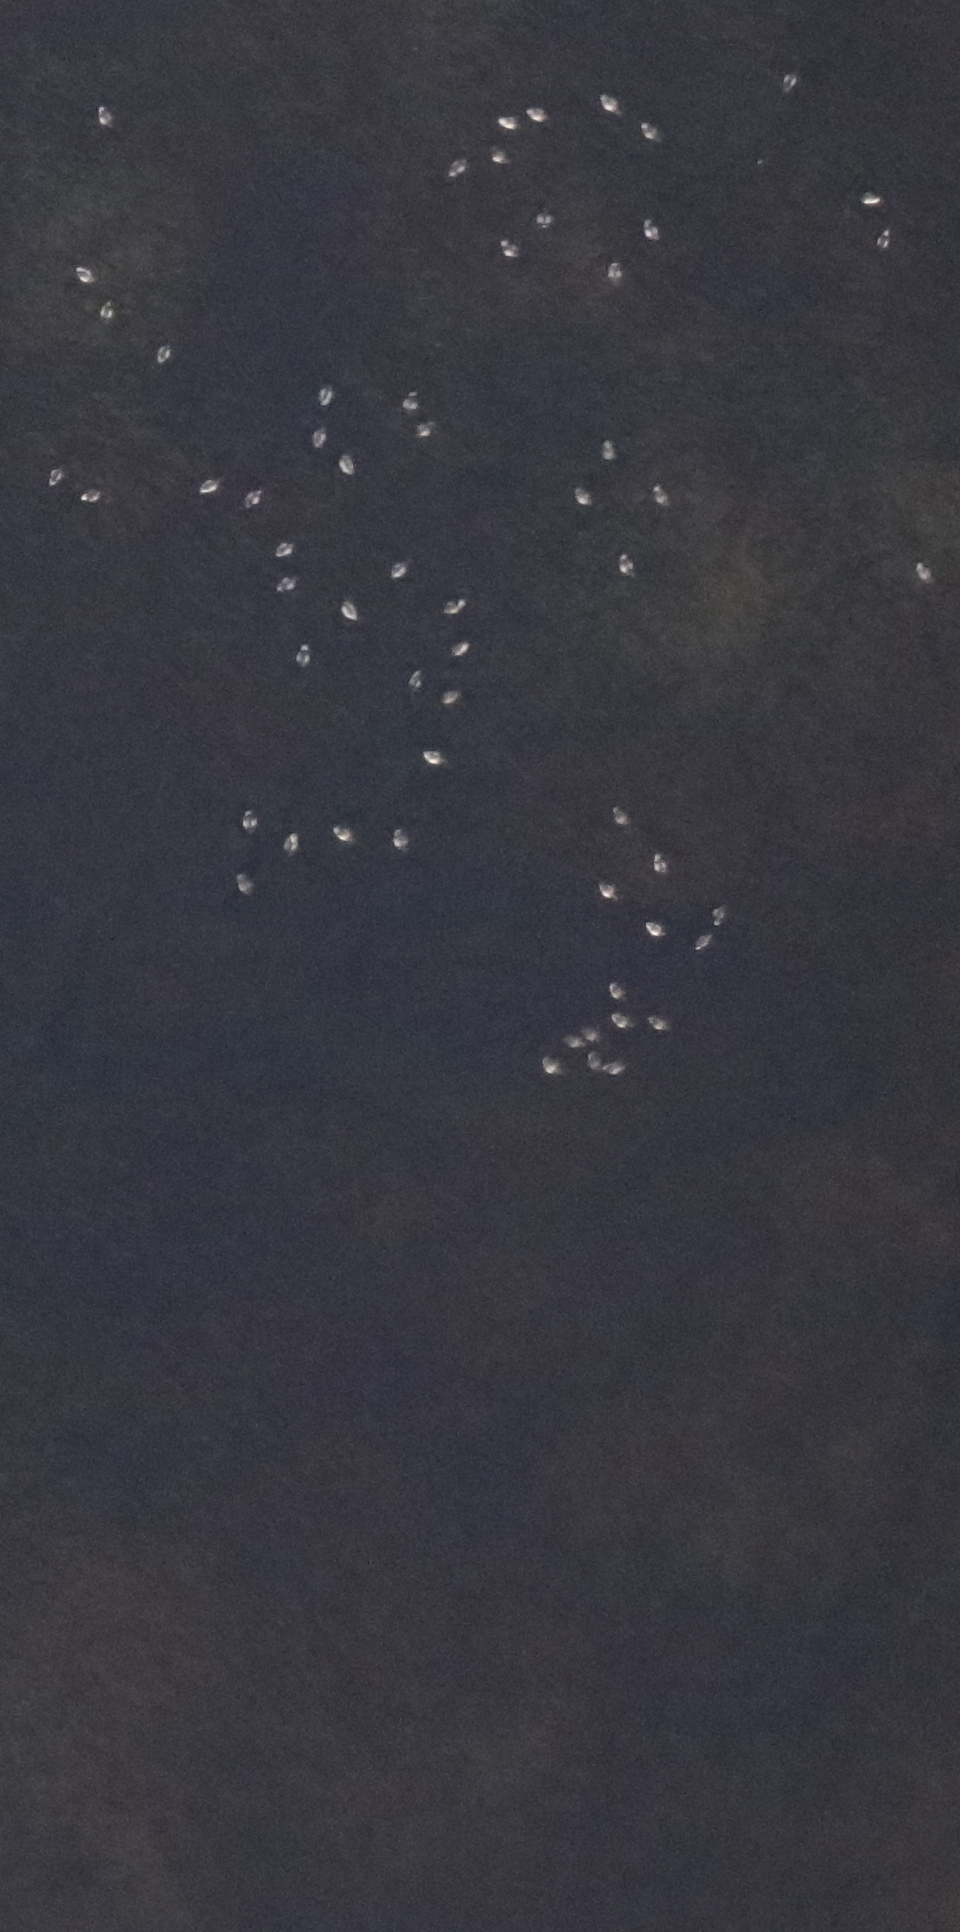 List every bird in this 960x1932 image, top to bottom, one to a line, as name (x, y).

brant (794, 79)
brant (605, 100)
brant (113, 105)
brant (541, 112)
brant (510, 119)
brant (647, 126)
brant (505, 159)
brant (464, 160)
brant (867, 196)
brant (558, 219)
brant (653, 229)
brant (884, 242)
brant (514, 250)
brant (618, 267)
brant (83, 274)
brant (112, 318)
brant (178, 358)
brant (328, 401)
brant (410, 404)
brant (425, 434)
brant (323, 436)
brant (613, 448)
brant (351, 461)
brant (58, 471)
brant (214, 477)
brant (95, 492)
brant (583, 493)
brant (261, 496)
brant (665, 498)
brant (292, 549)
brant (631, 564)
brant (399, 571)
brant (924, 578)
brant (293, 587)
brant (453, 608)
brant (333, 613)
brant (470, 650)
brant (298, 658)
brant (420, 673)
brant (455, 697)
brant (441, 742)
brant (244, 819)
brant (618, 822)
brant (334, 823)
brant (297, 834)
brant (405, 838)
brant (661, 864)
brant (250, 880)
brant (603, 894)
brant (723, 911)
brant (658, 918)
brant (705, 943)
brant (623, 988)
brant (631, 1011)
brant (598, 1022)
brant (661, 1025)
brant (571, 1042)
brant (596, 1056)
brant (621, 1068)
brant (536, 1070)